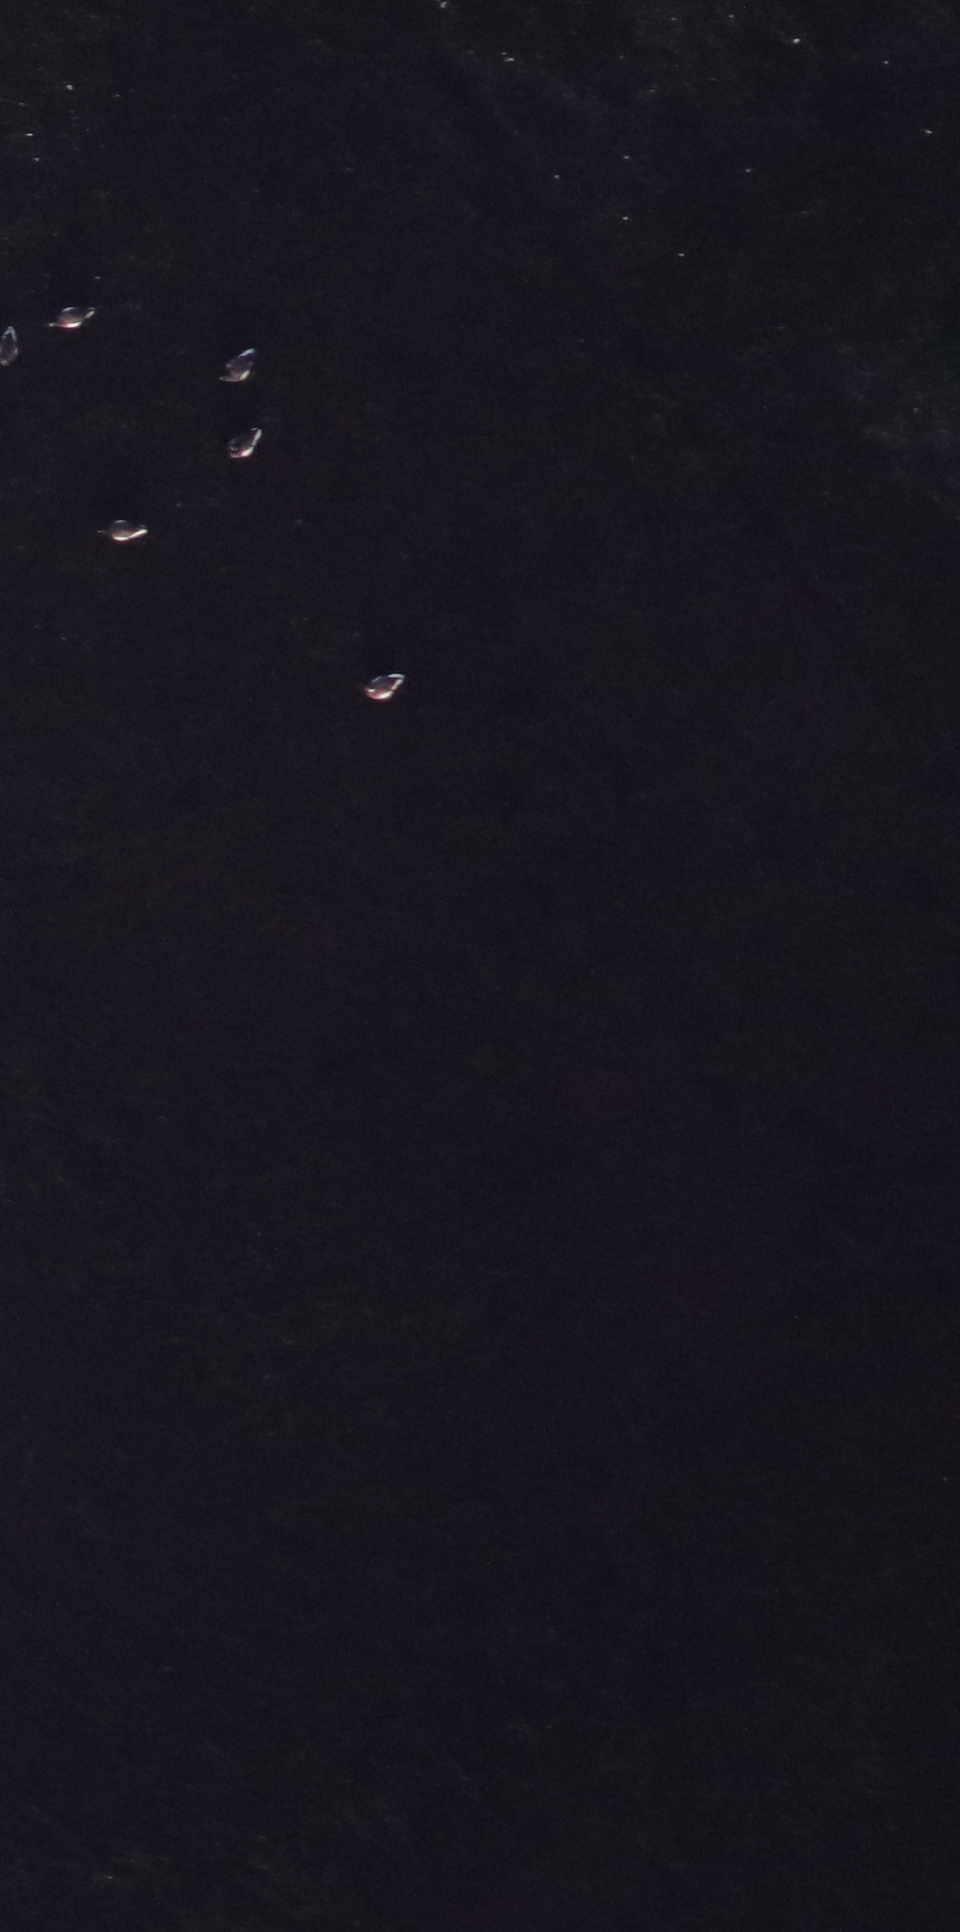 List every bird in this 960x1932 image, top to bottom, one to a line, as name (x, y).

brant (71, 315)
brant (7, 348)
brant (238, 369)
brant (244, 444)
brant (122, 531)
brant (382, 688)